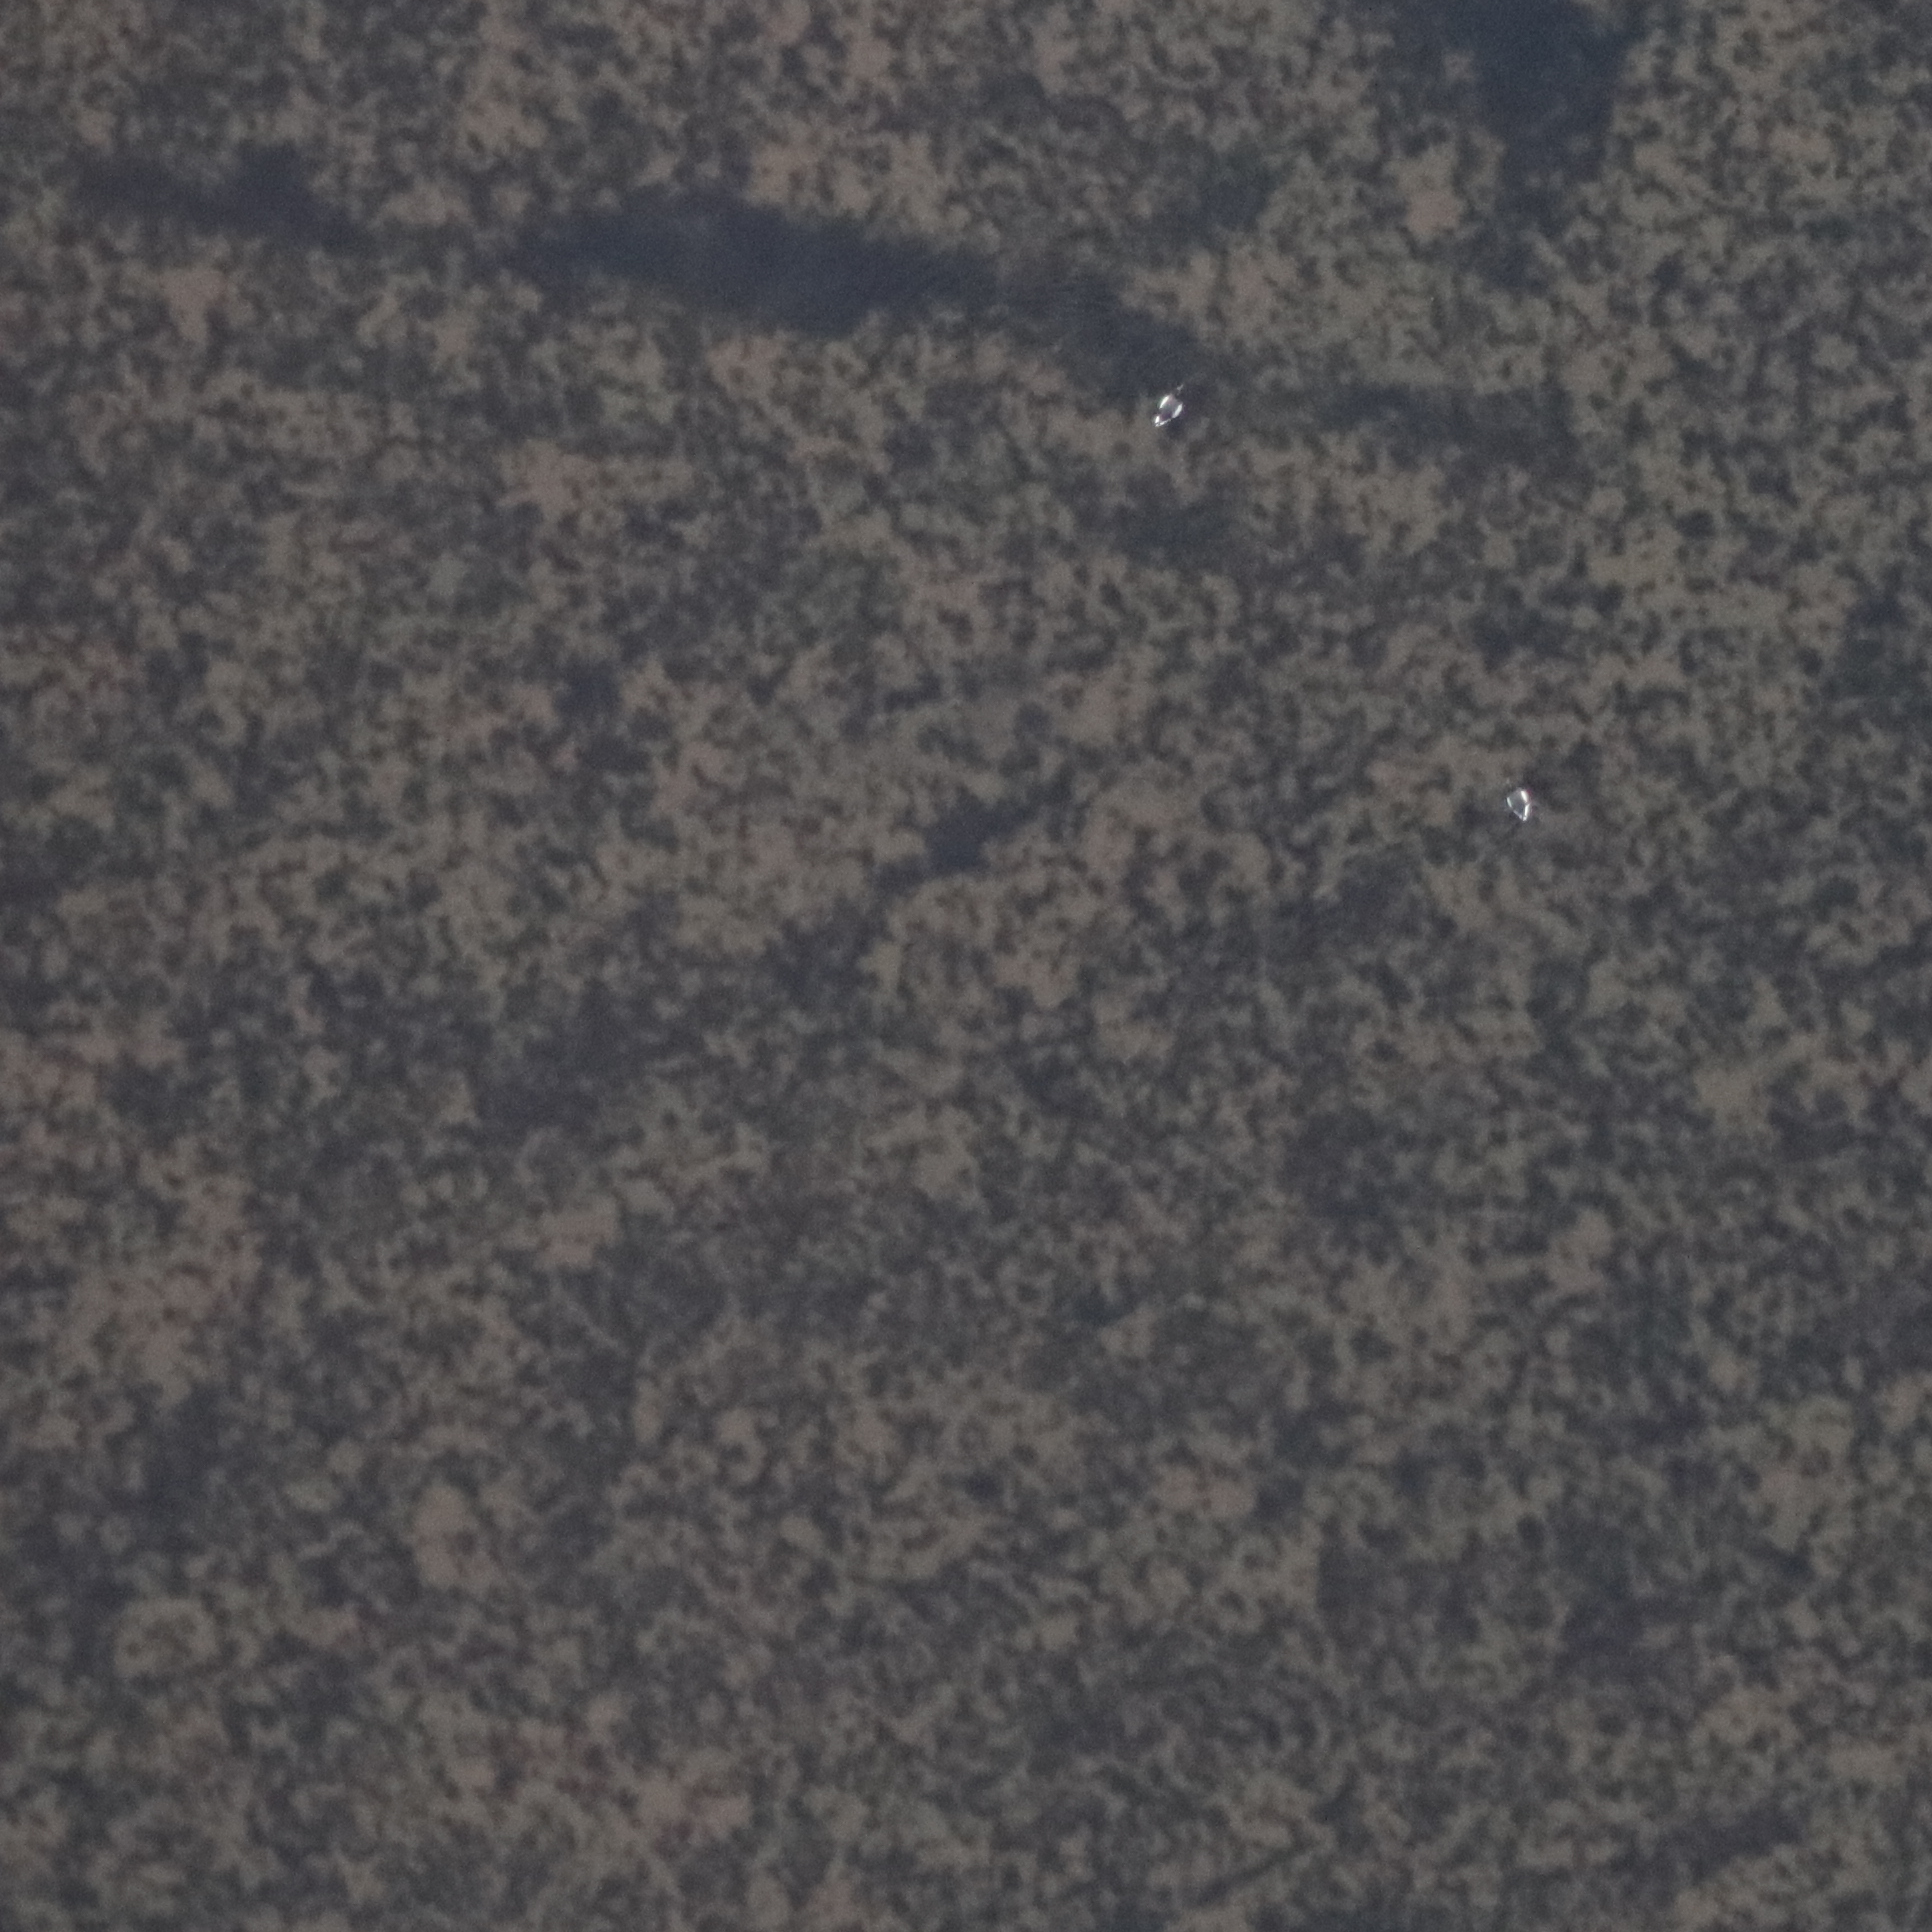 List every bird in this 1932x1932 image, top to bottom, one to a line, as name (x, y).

brant (1168, 406)
brant (1519, 803)